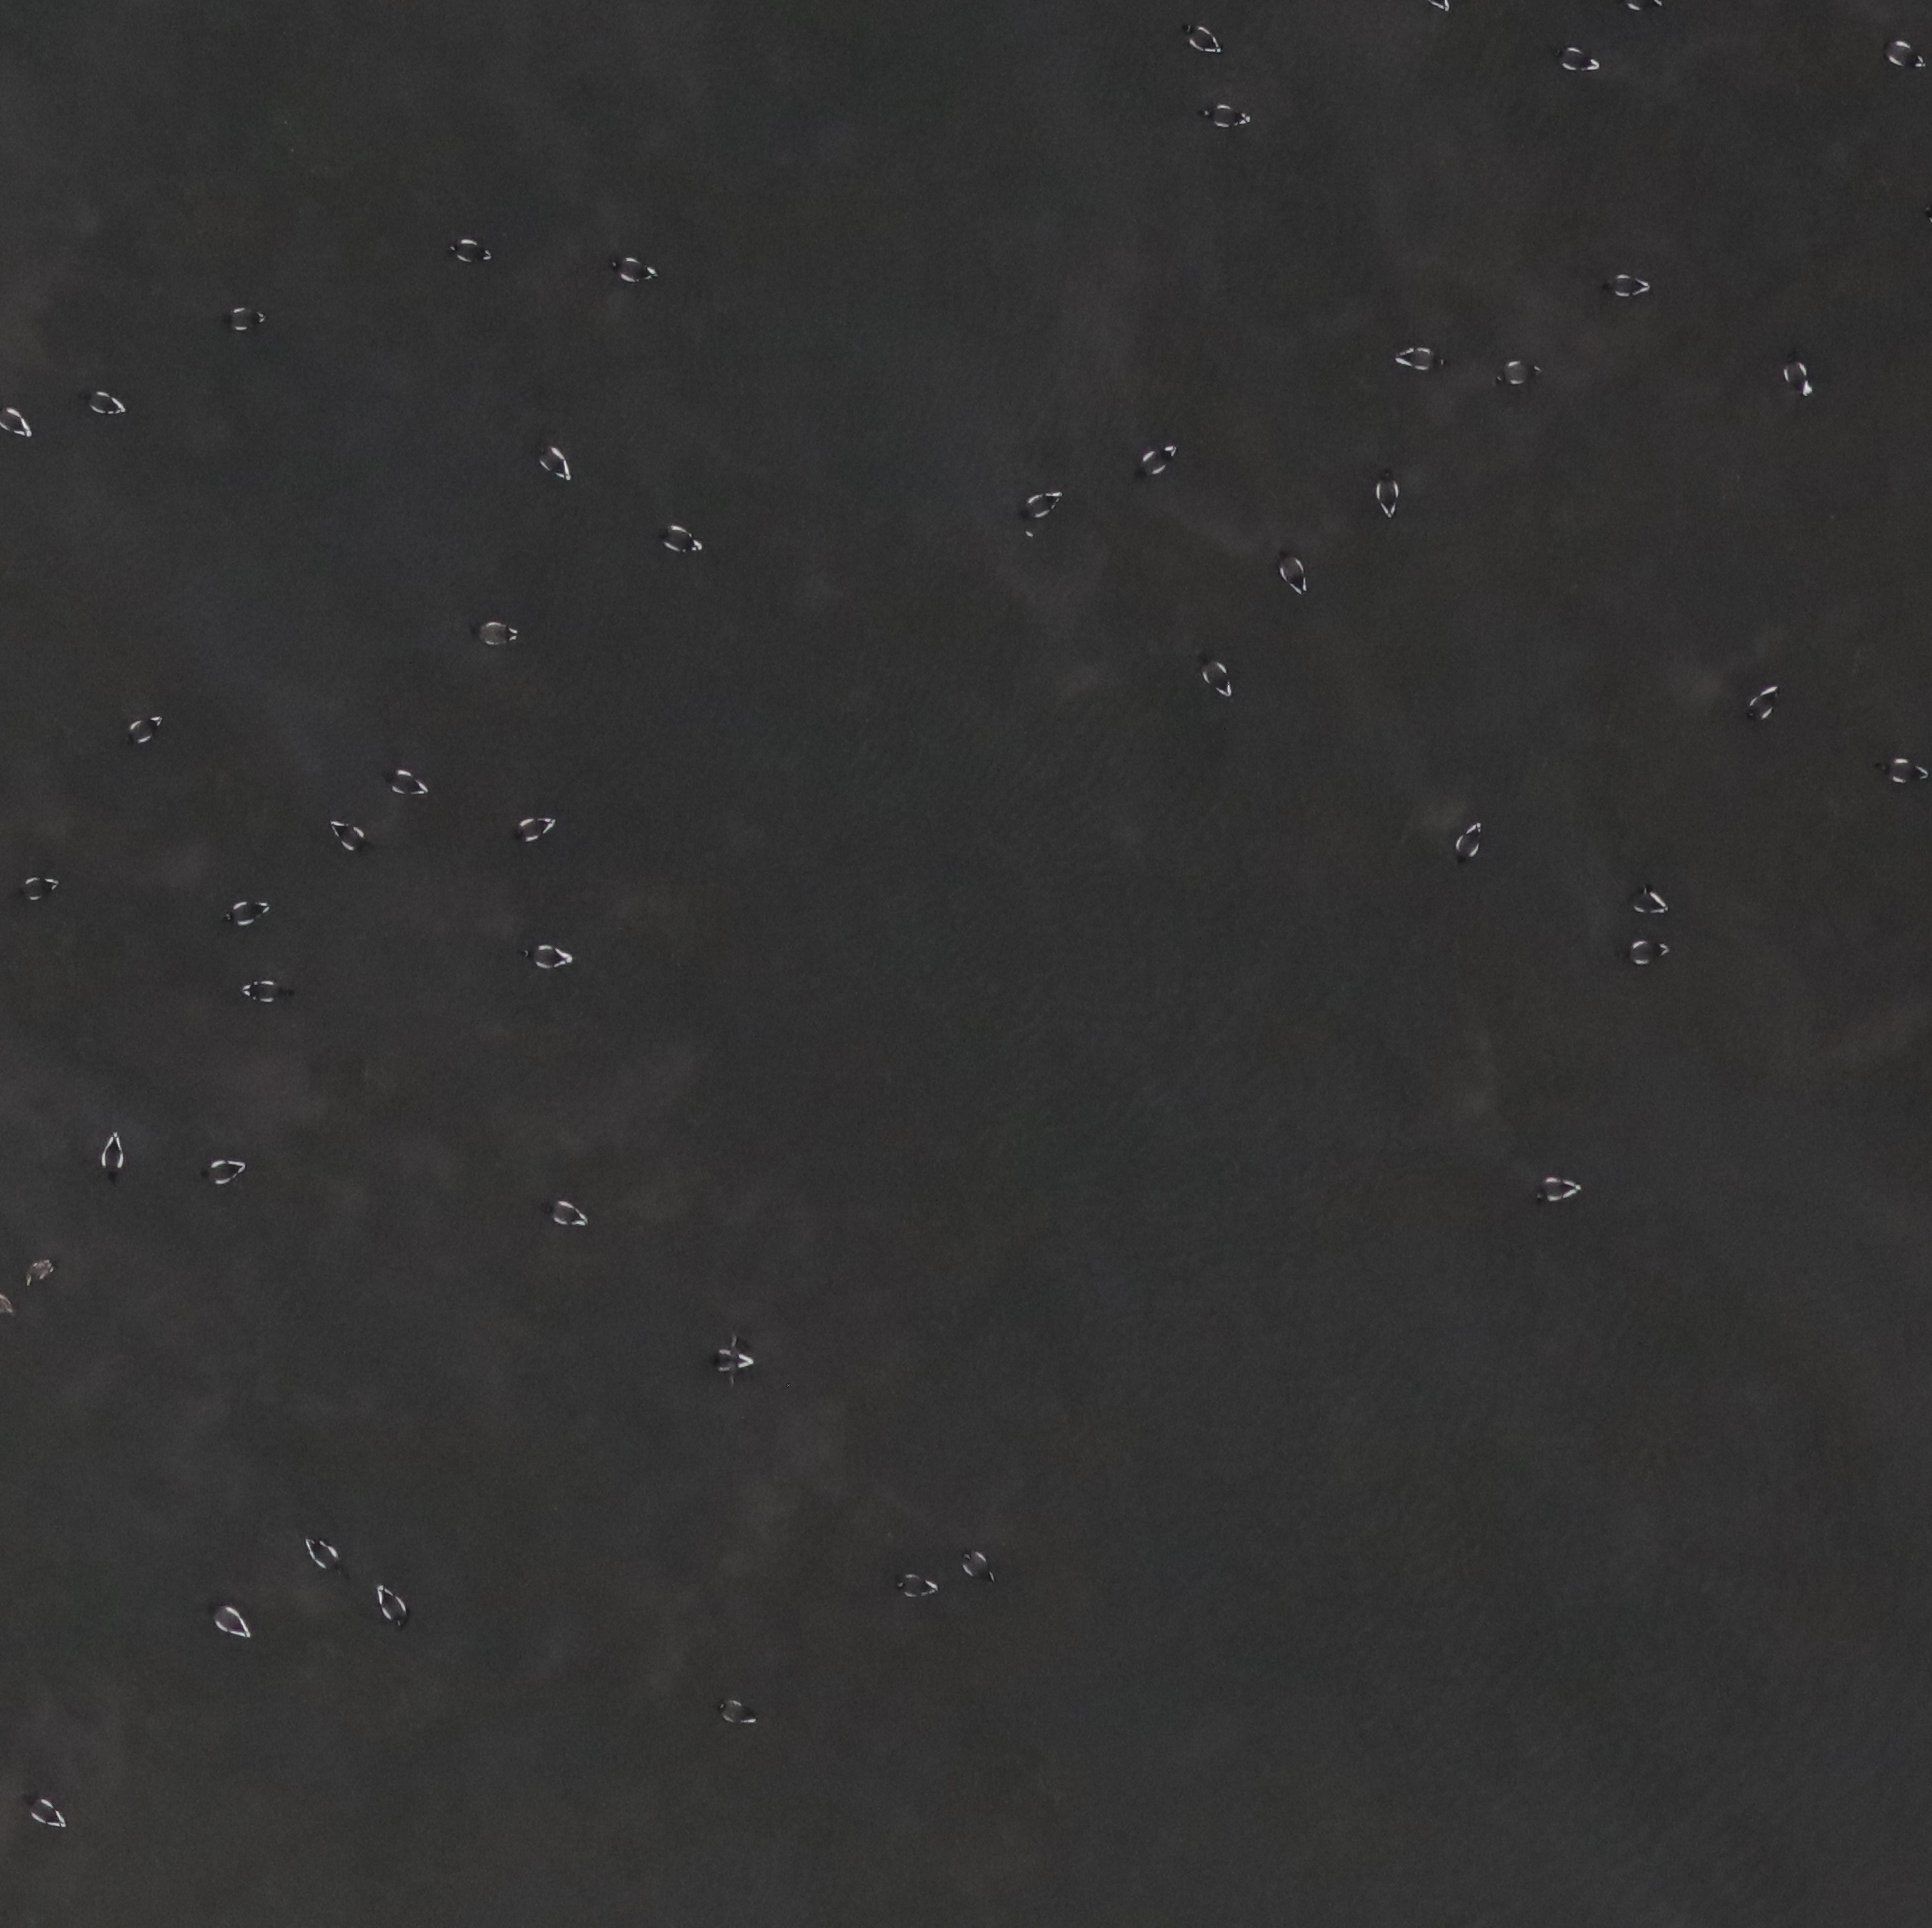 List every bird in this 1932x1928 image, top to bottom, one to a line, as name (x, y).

brant (1202, 38)
brant (1903, 55)
brant (1576, 59)
brant (1225, 116)
brant (468, 253)
brant (633, 270)
brant (1625, 288)
brant (246, 320)
brant (1421, 359)
brant (1517, 374)
brant (1798, 377)
brant (104, 405)
brant (12, 422)
brant (554, 462)
brant (1157, 463)
brant (1387, 495)
brant (1042, 506)
brant (677, 539)
brant (1291, 572)
brant (496, 634)
brant (1218, 676)
brant (1762, 703)
brant (142, 731)
brant (1900, 770)
brant (407, 784)
brant (532, 828)
brant (350, 837)
brant (1466, 844)
brant (34, 888)
brant (1649, 903)
brant (246, 912)
brant (1647, 953)
brant (548, 957)
brant (264, 990)
brant (112, 1157)
brant (223, 1173)
brant (1555, 1191)
brant (566, 1213)
other bird (40, 1275)
brant (731, 1359)
brant (322, 1555)
brant (977, 1565)
brant (918, 1586)
brant (392, 1605)
brant (230, 1621)
brant (736, 1712)
brant (45, 1813)